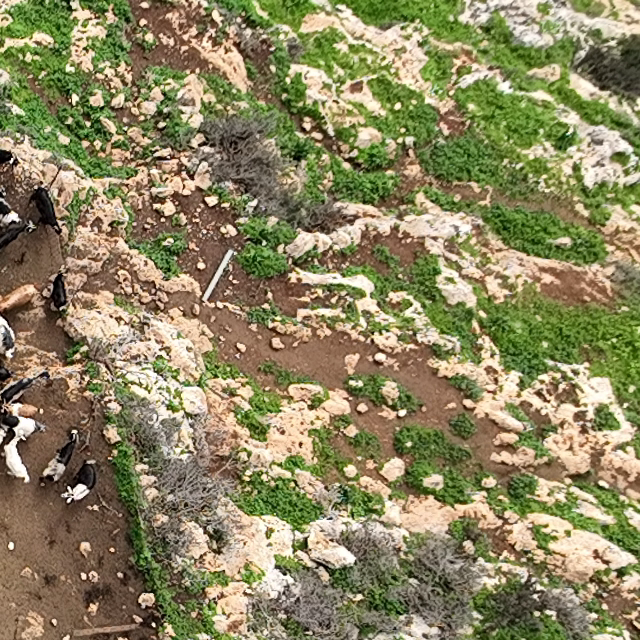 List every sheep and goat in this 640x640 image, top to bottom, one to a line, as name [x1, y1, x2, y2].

goat [0, 145, 21, 168]
goat [0, 183, 22, 225]
goat [29, 184, 63, 235]
goat [0, 220, 36, 256]
goat [52, 264, 68, 312]
goat [0, 282, 43, 313]
goat [0, 308, 19, 359]
goat [0, 349, 14, 381]
goat [0, 367, 51, 406]
goat [1, 398, 43, 438]
goat [0, 428, 5, 475]
goat [2, 429, 31, 483]
goat [39, 429, 79, 485]
goat [61, 461, 97, 504]